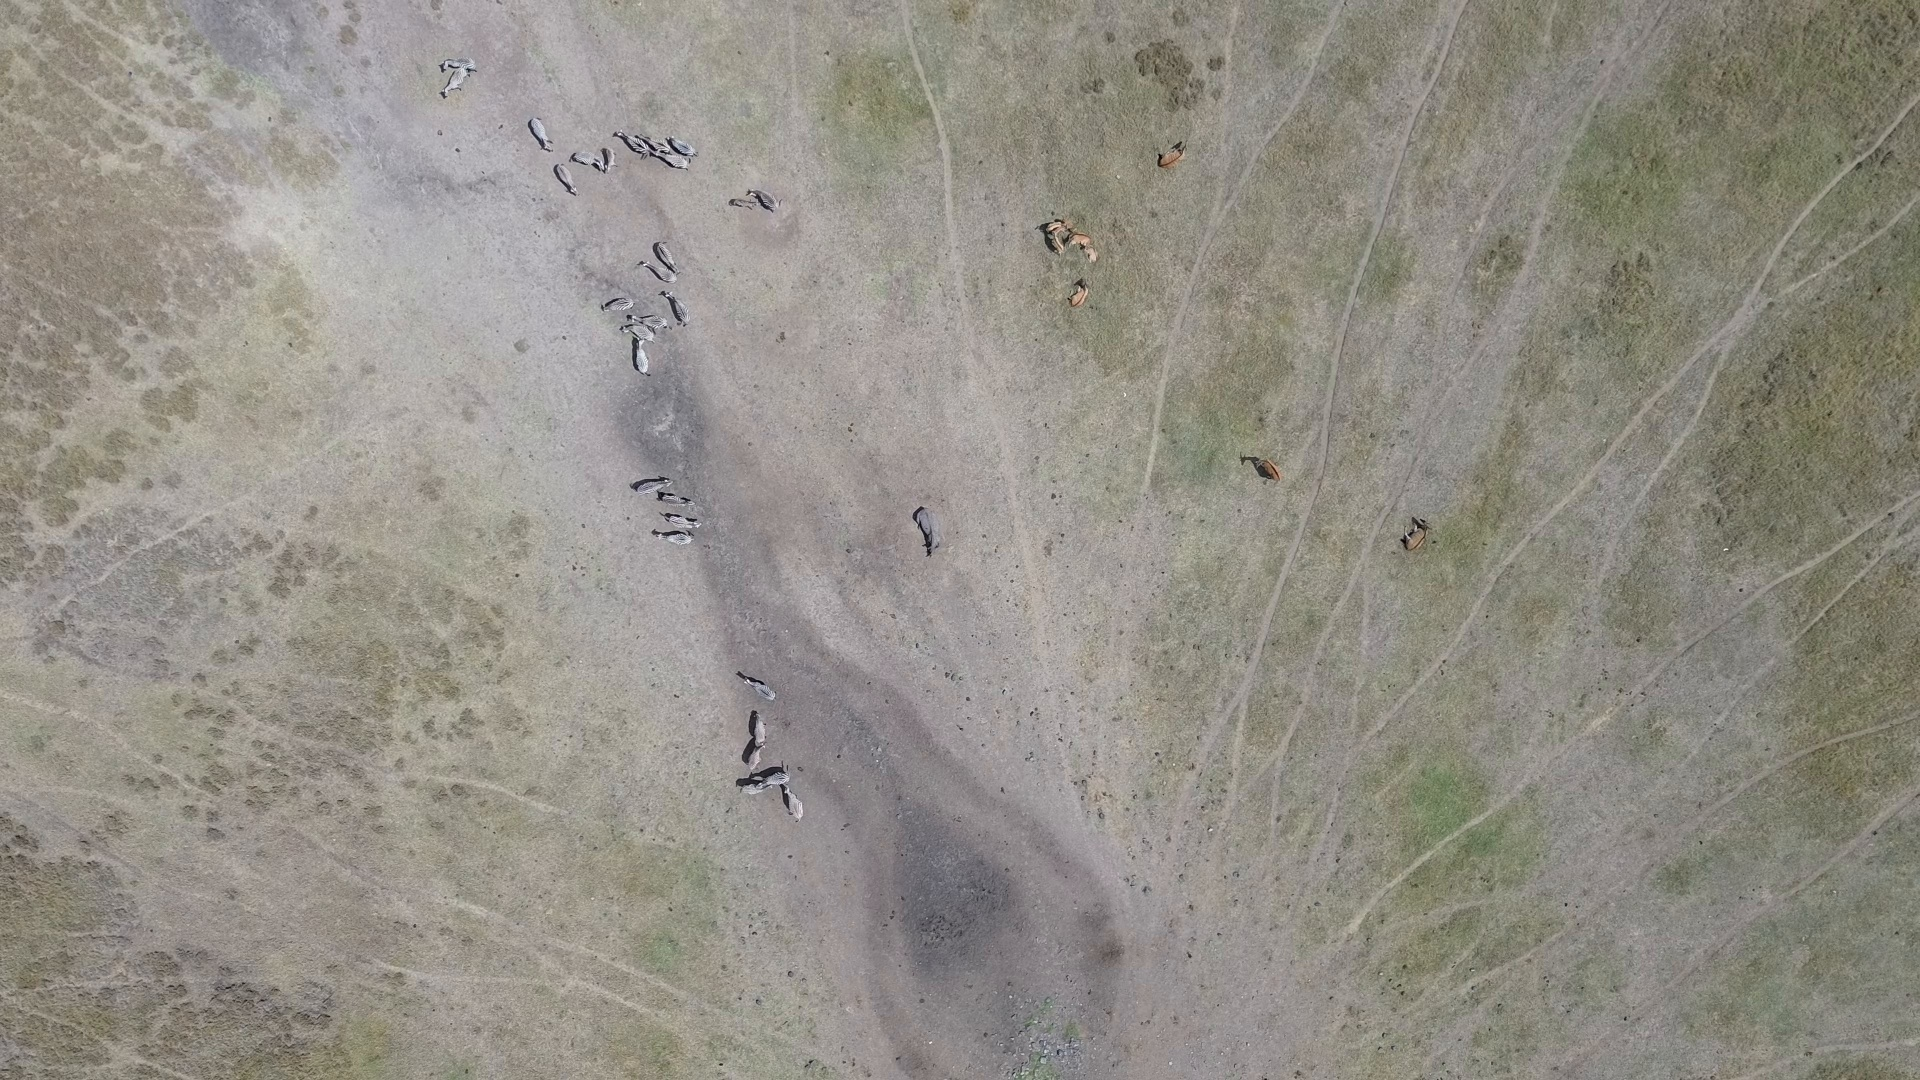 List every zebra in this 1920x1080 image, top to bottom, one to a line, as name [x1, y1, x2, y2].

zebra [442, 58, 475, 70]
zebra [440, 74, 463, 94]
zebra [530, 117, 549, 148]
zebra [616, 132, 645, 154]
zebra [639, 133, 670, 153]
zebra [667, 137, 695, 157]
zebra [600, 146, 615, 171]
zebra [651, 150, 692, 169]
zebra [572, 151, 604, 166]
zebra [553, 164, 574, 193]
zebra [751, 189, 777, 209]
zebra [733, 199, 767, 214]
zebra [657, 245, 676, 273]
zebra [645, 261, 672, 282]
zebra [669, 292, 687, 320]
zebra [603, 296, 628, 312]
zebra [630, 314, 667, 328]
zebra [617, 324, 654, 341]
zebra [634, 337, 648, 372]
zebra [631, 479, 667, 494]
zebra [660, 494, 690, 508]
zebra [665, 516, 699, 526]
zebra [663, 531, 692, 544]
zebra [744, 677, 775, 700]
zebra [752, 713, 766, 749]
zebra [747, 722, 764, 764]
zebra [753, 771, 790, 789]
zebra [741, 777, 783, 794]
zebra [783, 785, 804, 820]